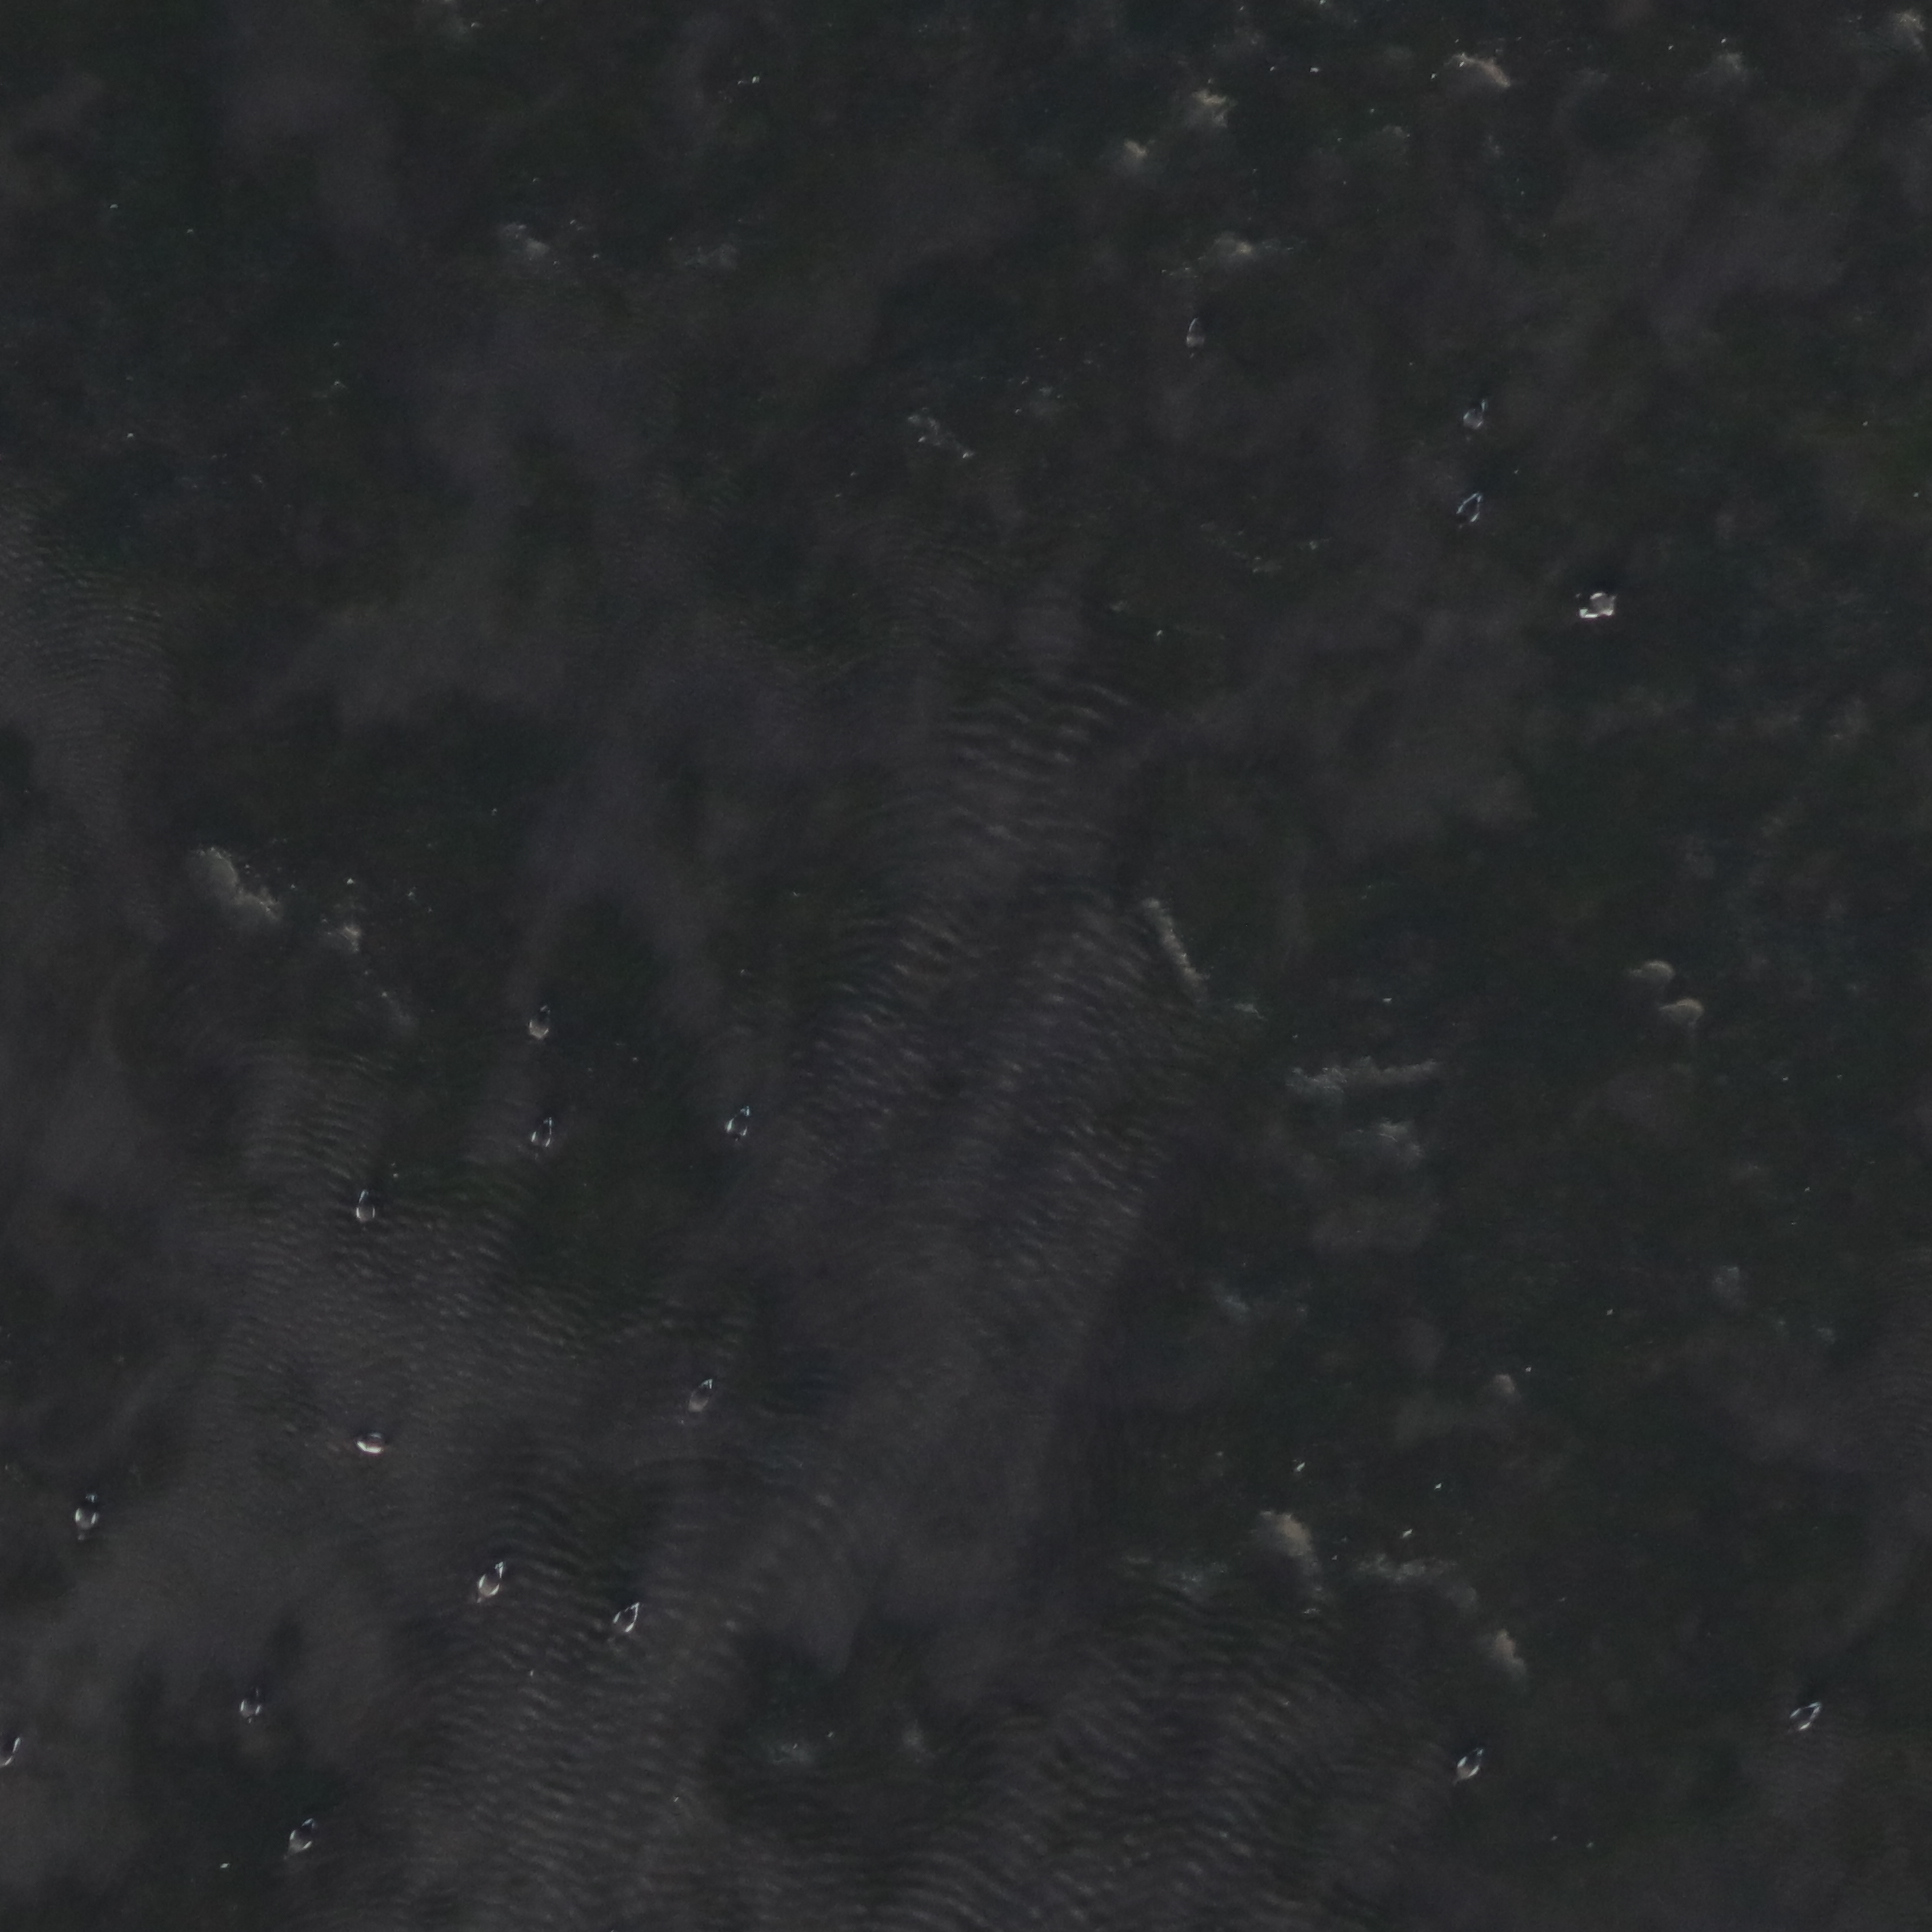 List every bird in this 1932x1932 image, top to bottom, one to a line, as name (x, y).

brant (1196, 342)
brant (1475, 424)
brant (1466, 506)
brant (1599, 605)
brant (544, 1026)
brant (740, 1125)
brant (546, 1132)
brant (361, 1216)
brant (700, 1396)
brant (372, 1443)
brant (84, 1516)
brant (488, 1585)
brant (625, 1622)
brant (250, 1708)
brant (1805, 1715)
brant (4, 1757)
brant (1471, 1768)
brant (301, 1839)